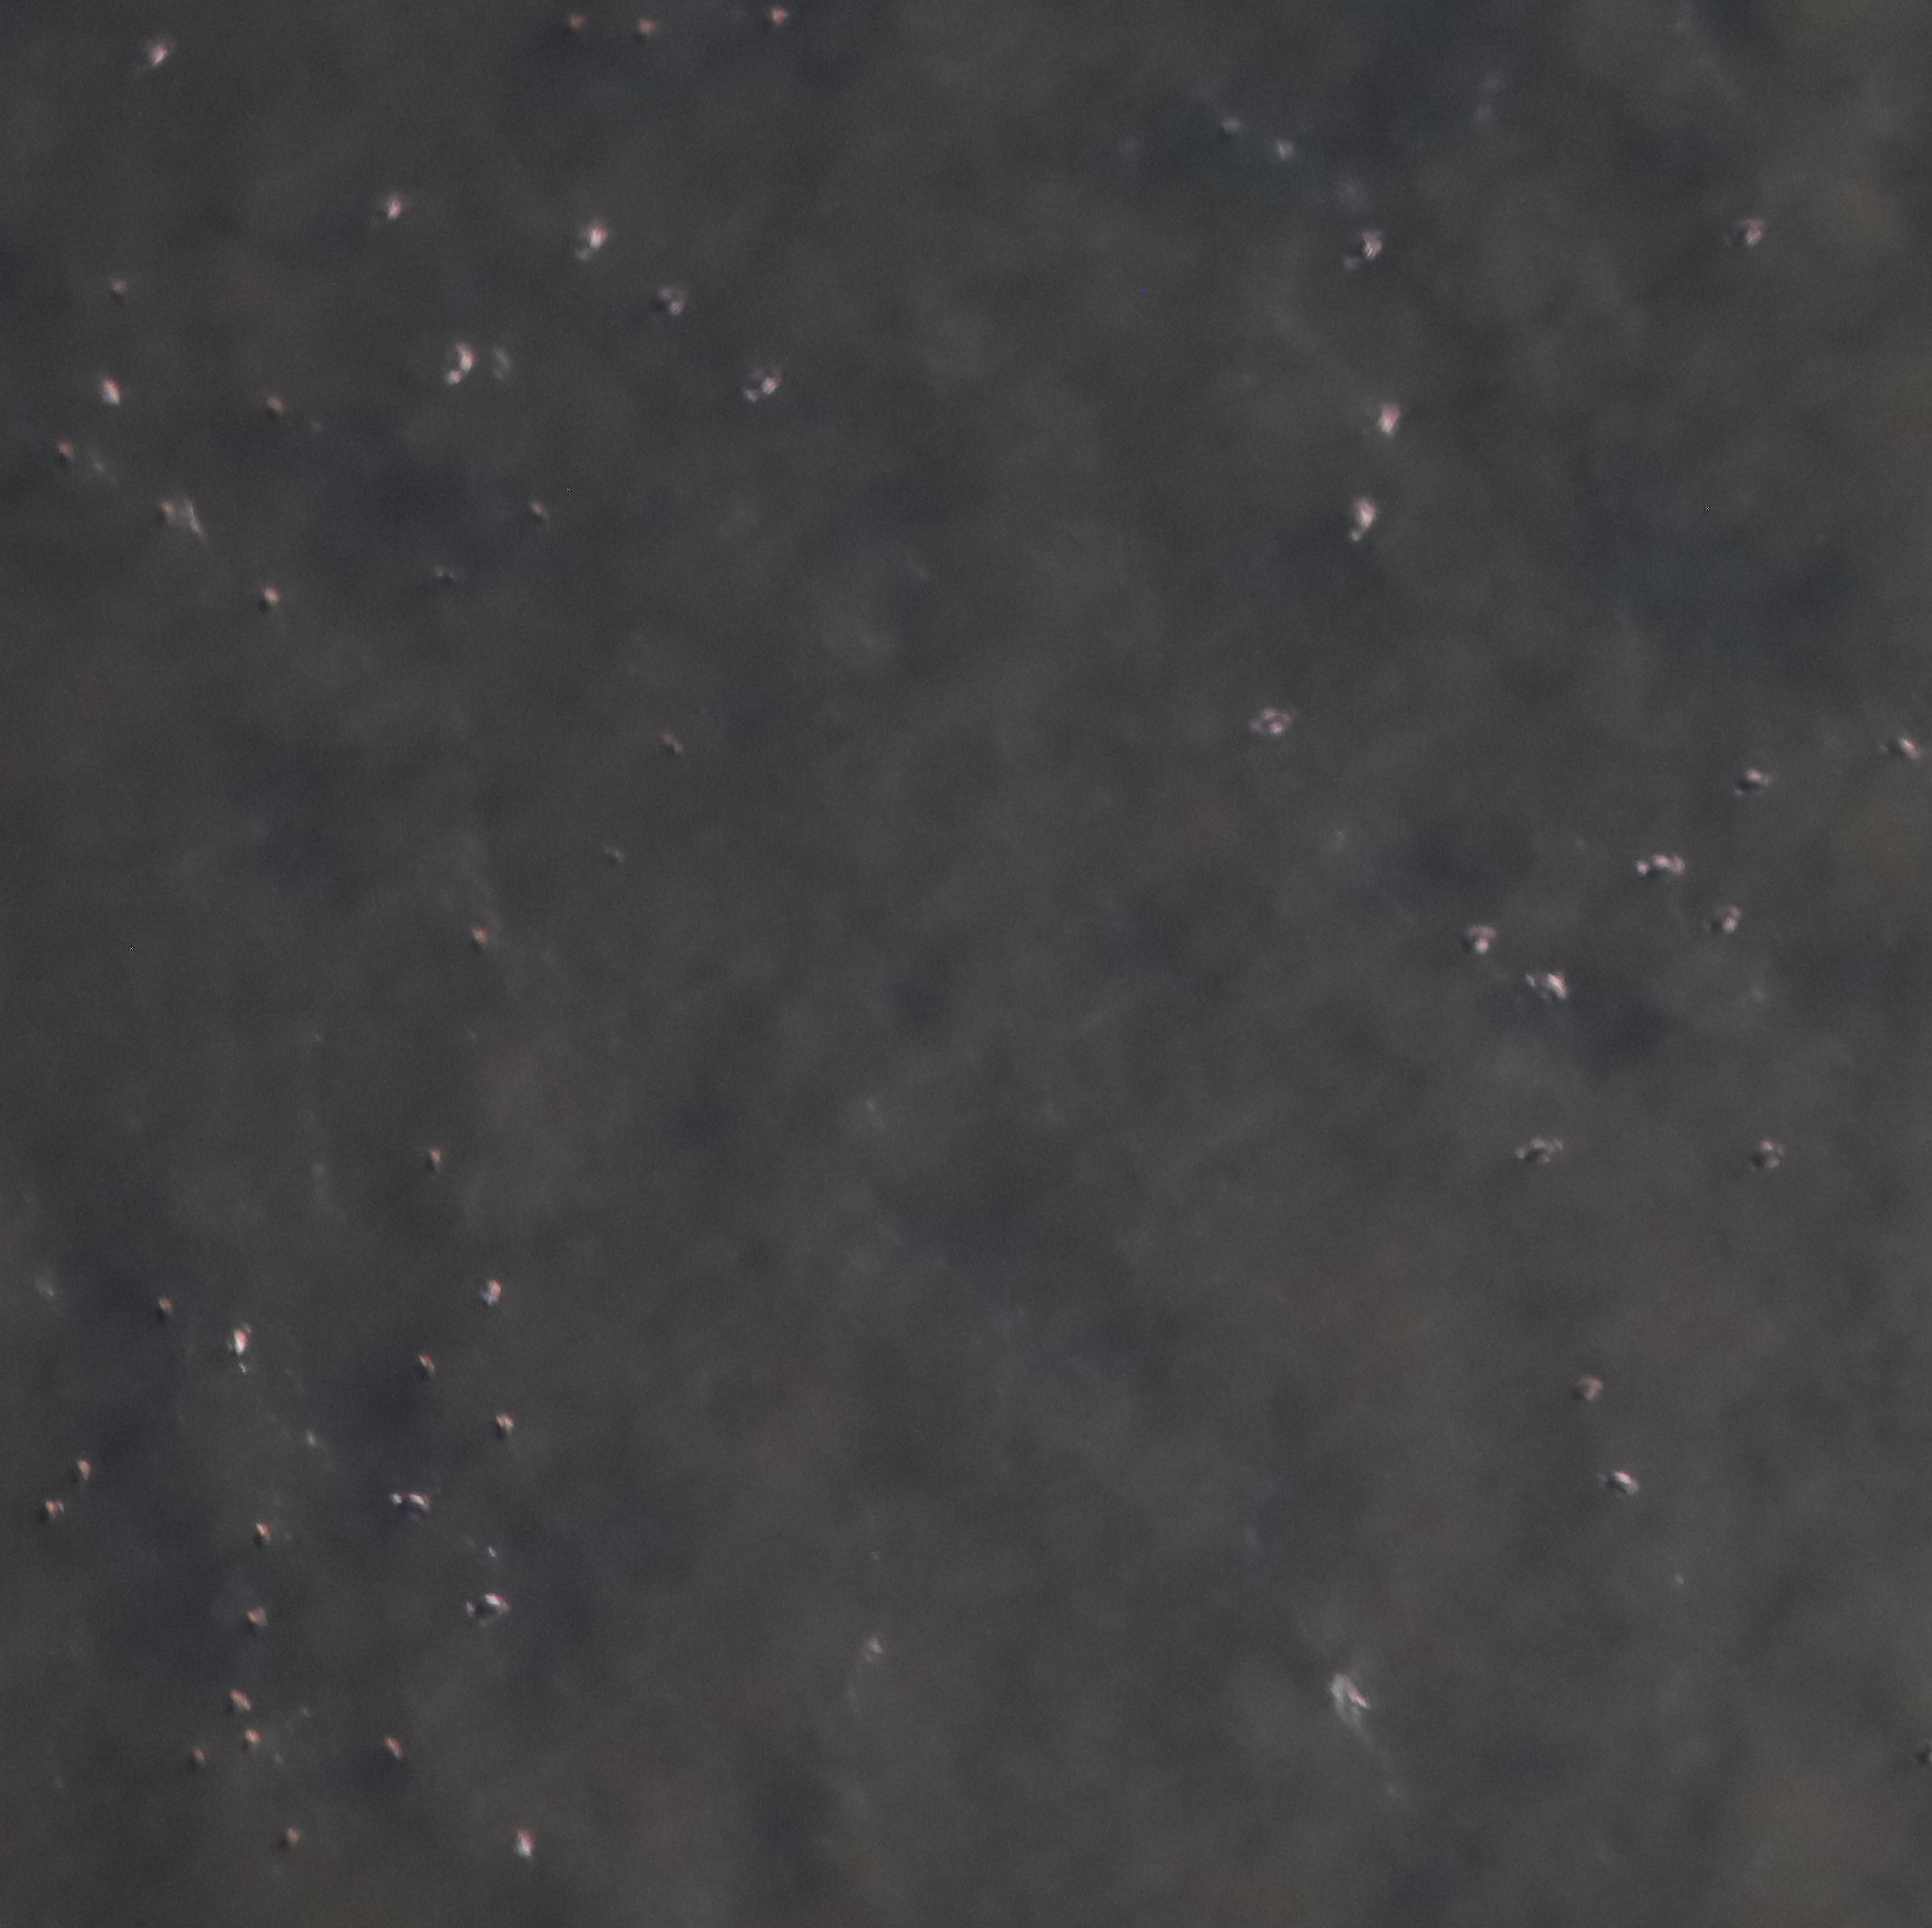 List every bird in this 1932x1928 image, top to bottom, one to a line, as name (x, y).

other bird (769, 14)
other bird (630, 29)
other bird (571, 30)
brant (150, 56)
other bird (1224, 127)
brant (385, 214)
brant (1746, 231)
brant (592, 242)
brant (1365, 251)
other bird (120, 295)
brant (668, 303)
brant (464, 361)
brant (760, 379)
other bird (108, 388)
other bird (272, 405)
brant (1379, 417)
other bird (63, 451)
other bird (535, 510)
other bird (165, 514)
brant (1358, 519)
other bird (443, 570)
other bird (263, 601)
brant (1269, 721)
other bird (672, 748)
brant (1901, 750)
brant (1748, 786)
other bird (614, 859)
brant (1661, 862)
brant (1725, 917)
brant (1480, 934)
other bird (478, 938)
brant (1557, 991)
brant (1539, 1149)
brant (1767, 1156)
other bird (433, 1163)
brant (491, 1286)
other bird (168, 1309)
brant (241, 1341)
other bird (424, 1364)
other bird (1586, 1385)
other bird (499, 1424)
other bird (81, 1479)
brant (1622, 1485)
brant (414, 1508)
other bird (50, 1511)
other bird (268, 1537)
brant (491, 1606)
other bird (252, 1614)
other bird (244, 1703)
other bird (246, 1742)
other bird (394, 1752)
other bird (196, 1760)
other bird (291, 1839)
other bird (524, 1844)